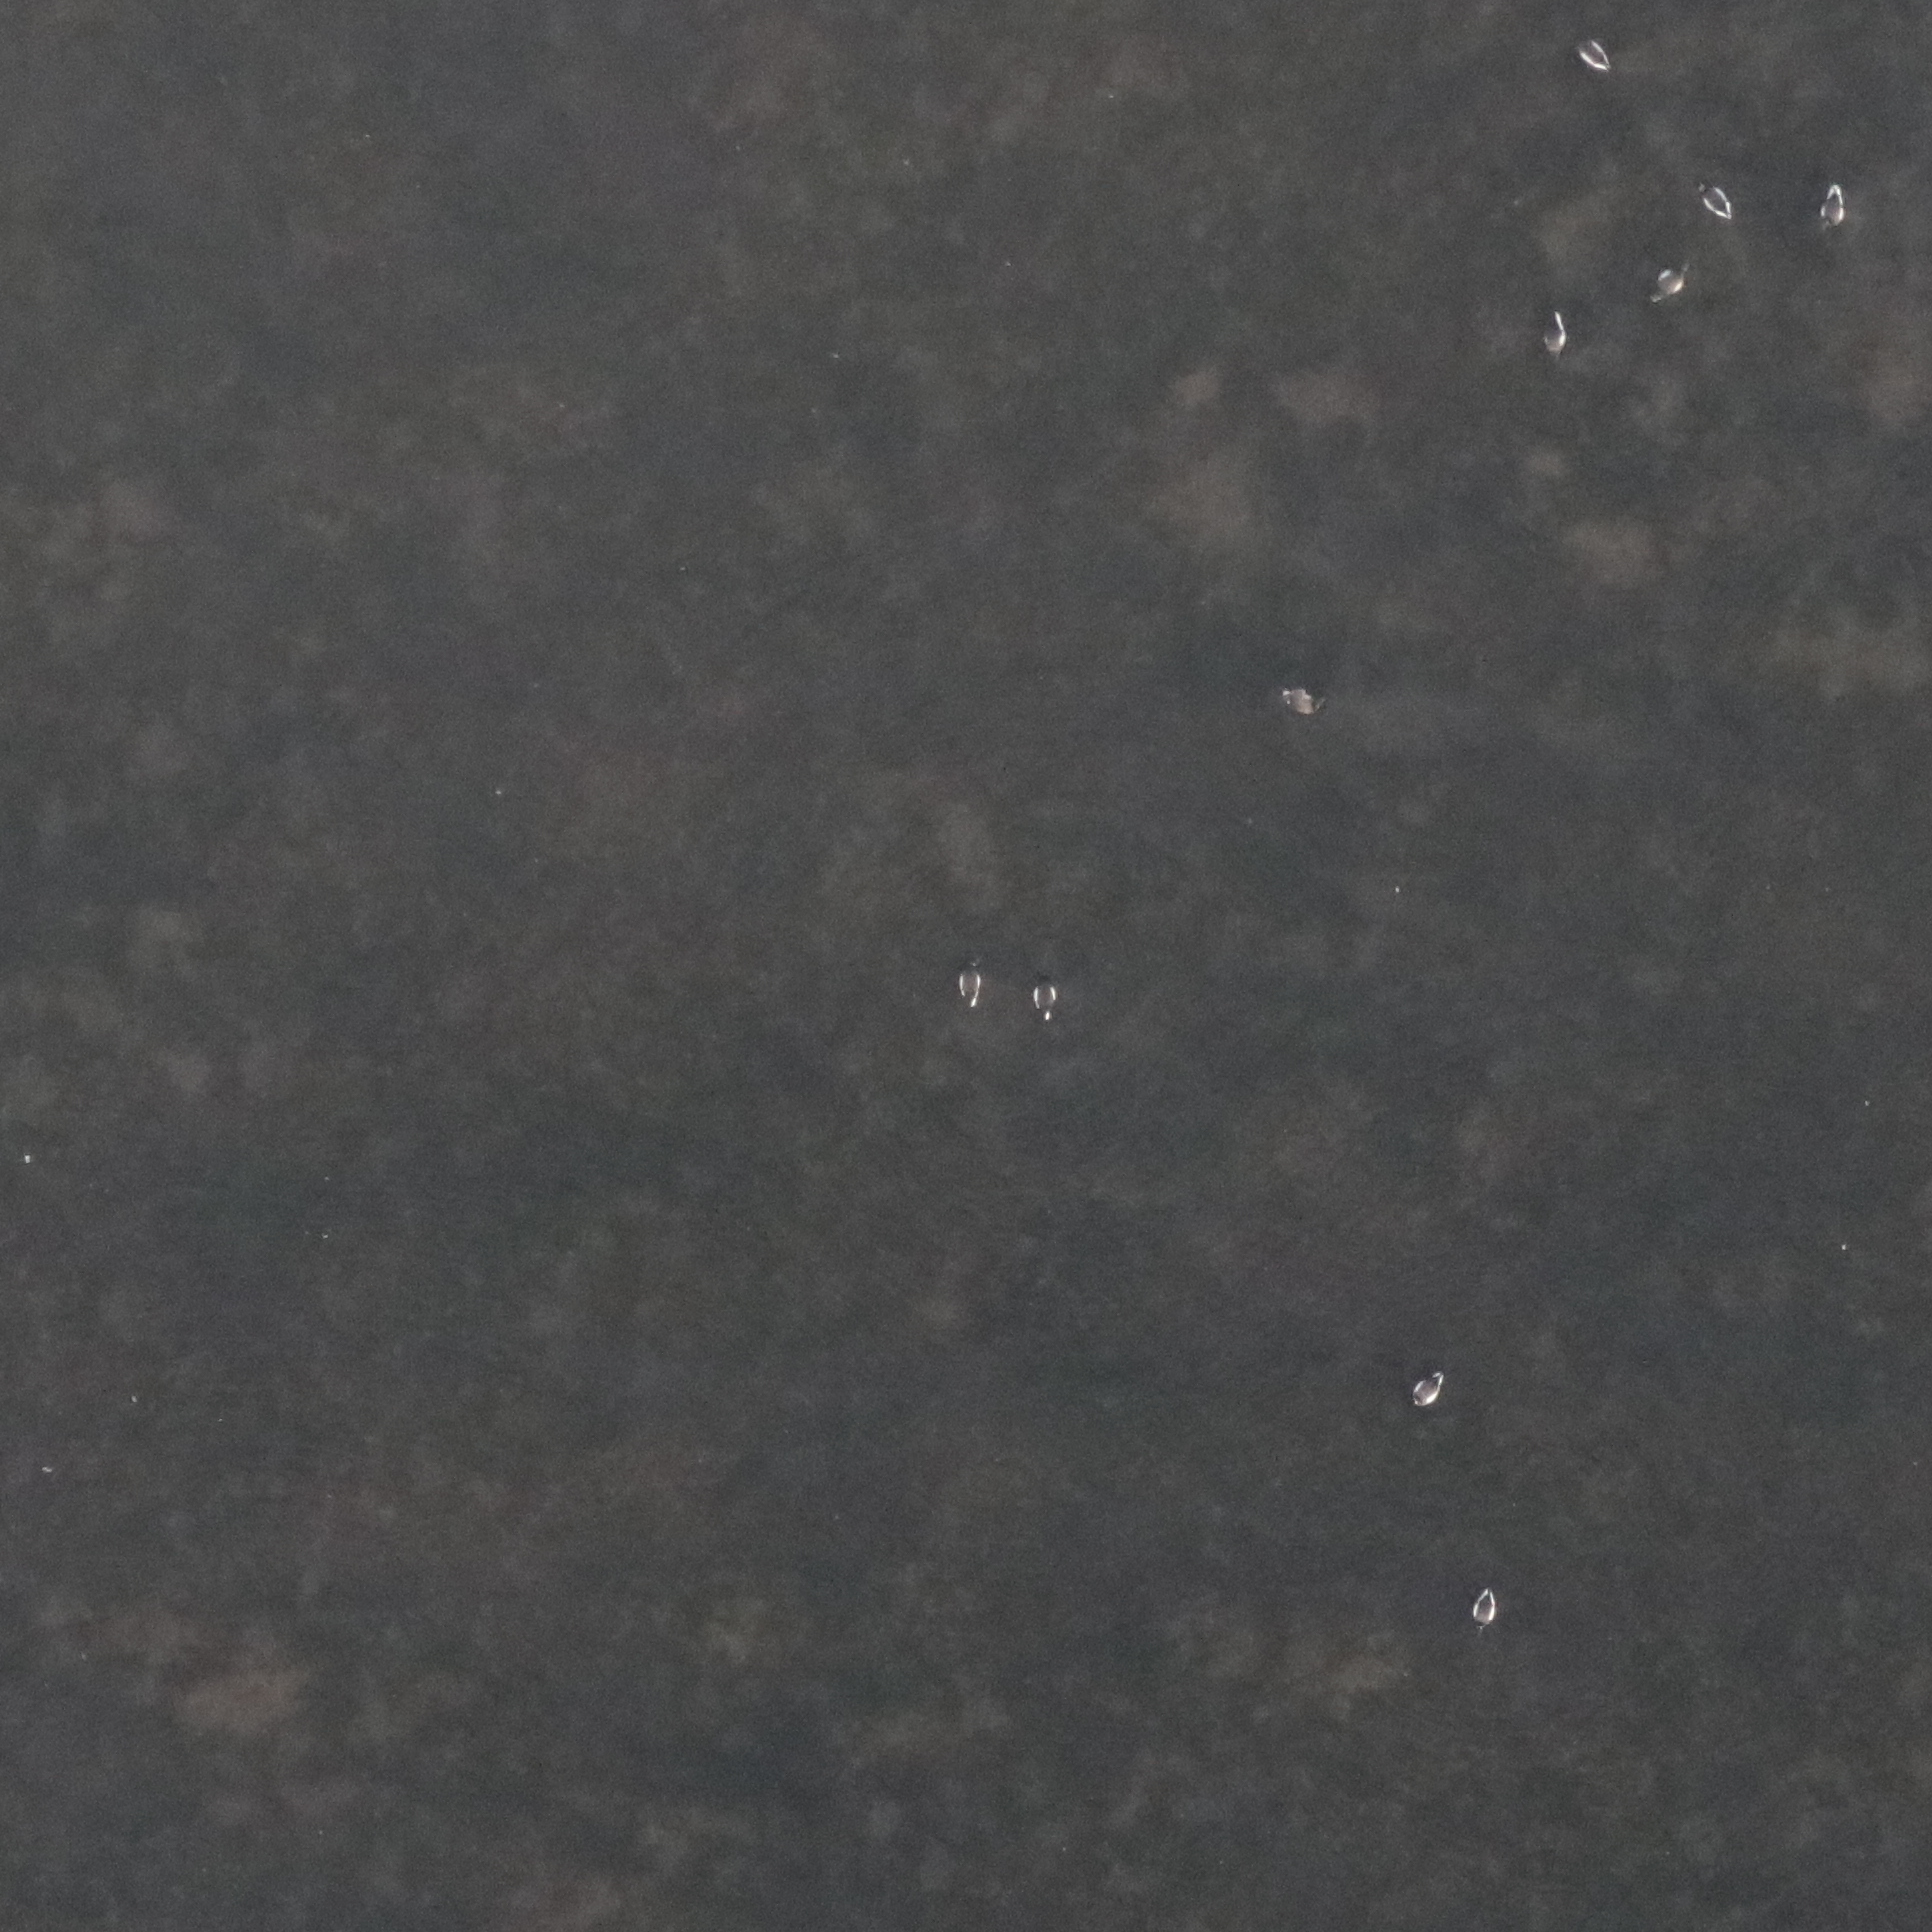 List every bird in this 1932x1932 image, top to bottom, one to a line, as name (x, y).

brant (1594, 53)
brant (1715, 200)
brant (1833, 209)
brant (1670, 283)
brant (1555, 337)
brant (1300, 700)
brant (969, 983)
brant (1045, 999)
brant (1428, 1393)
brant (1484, 1610)